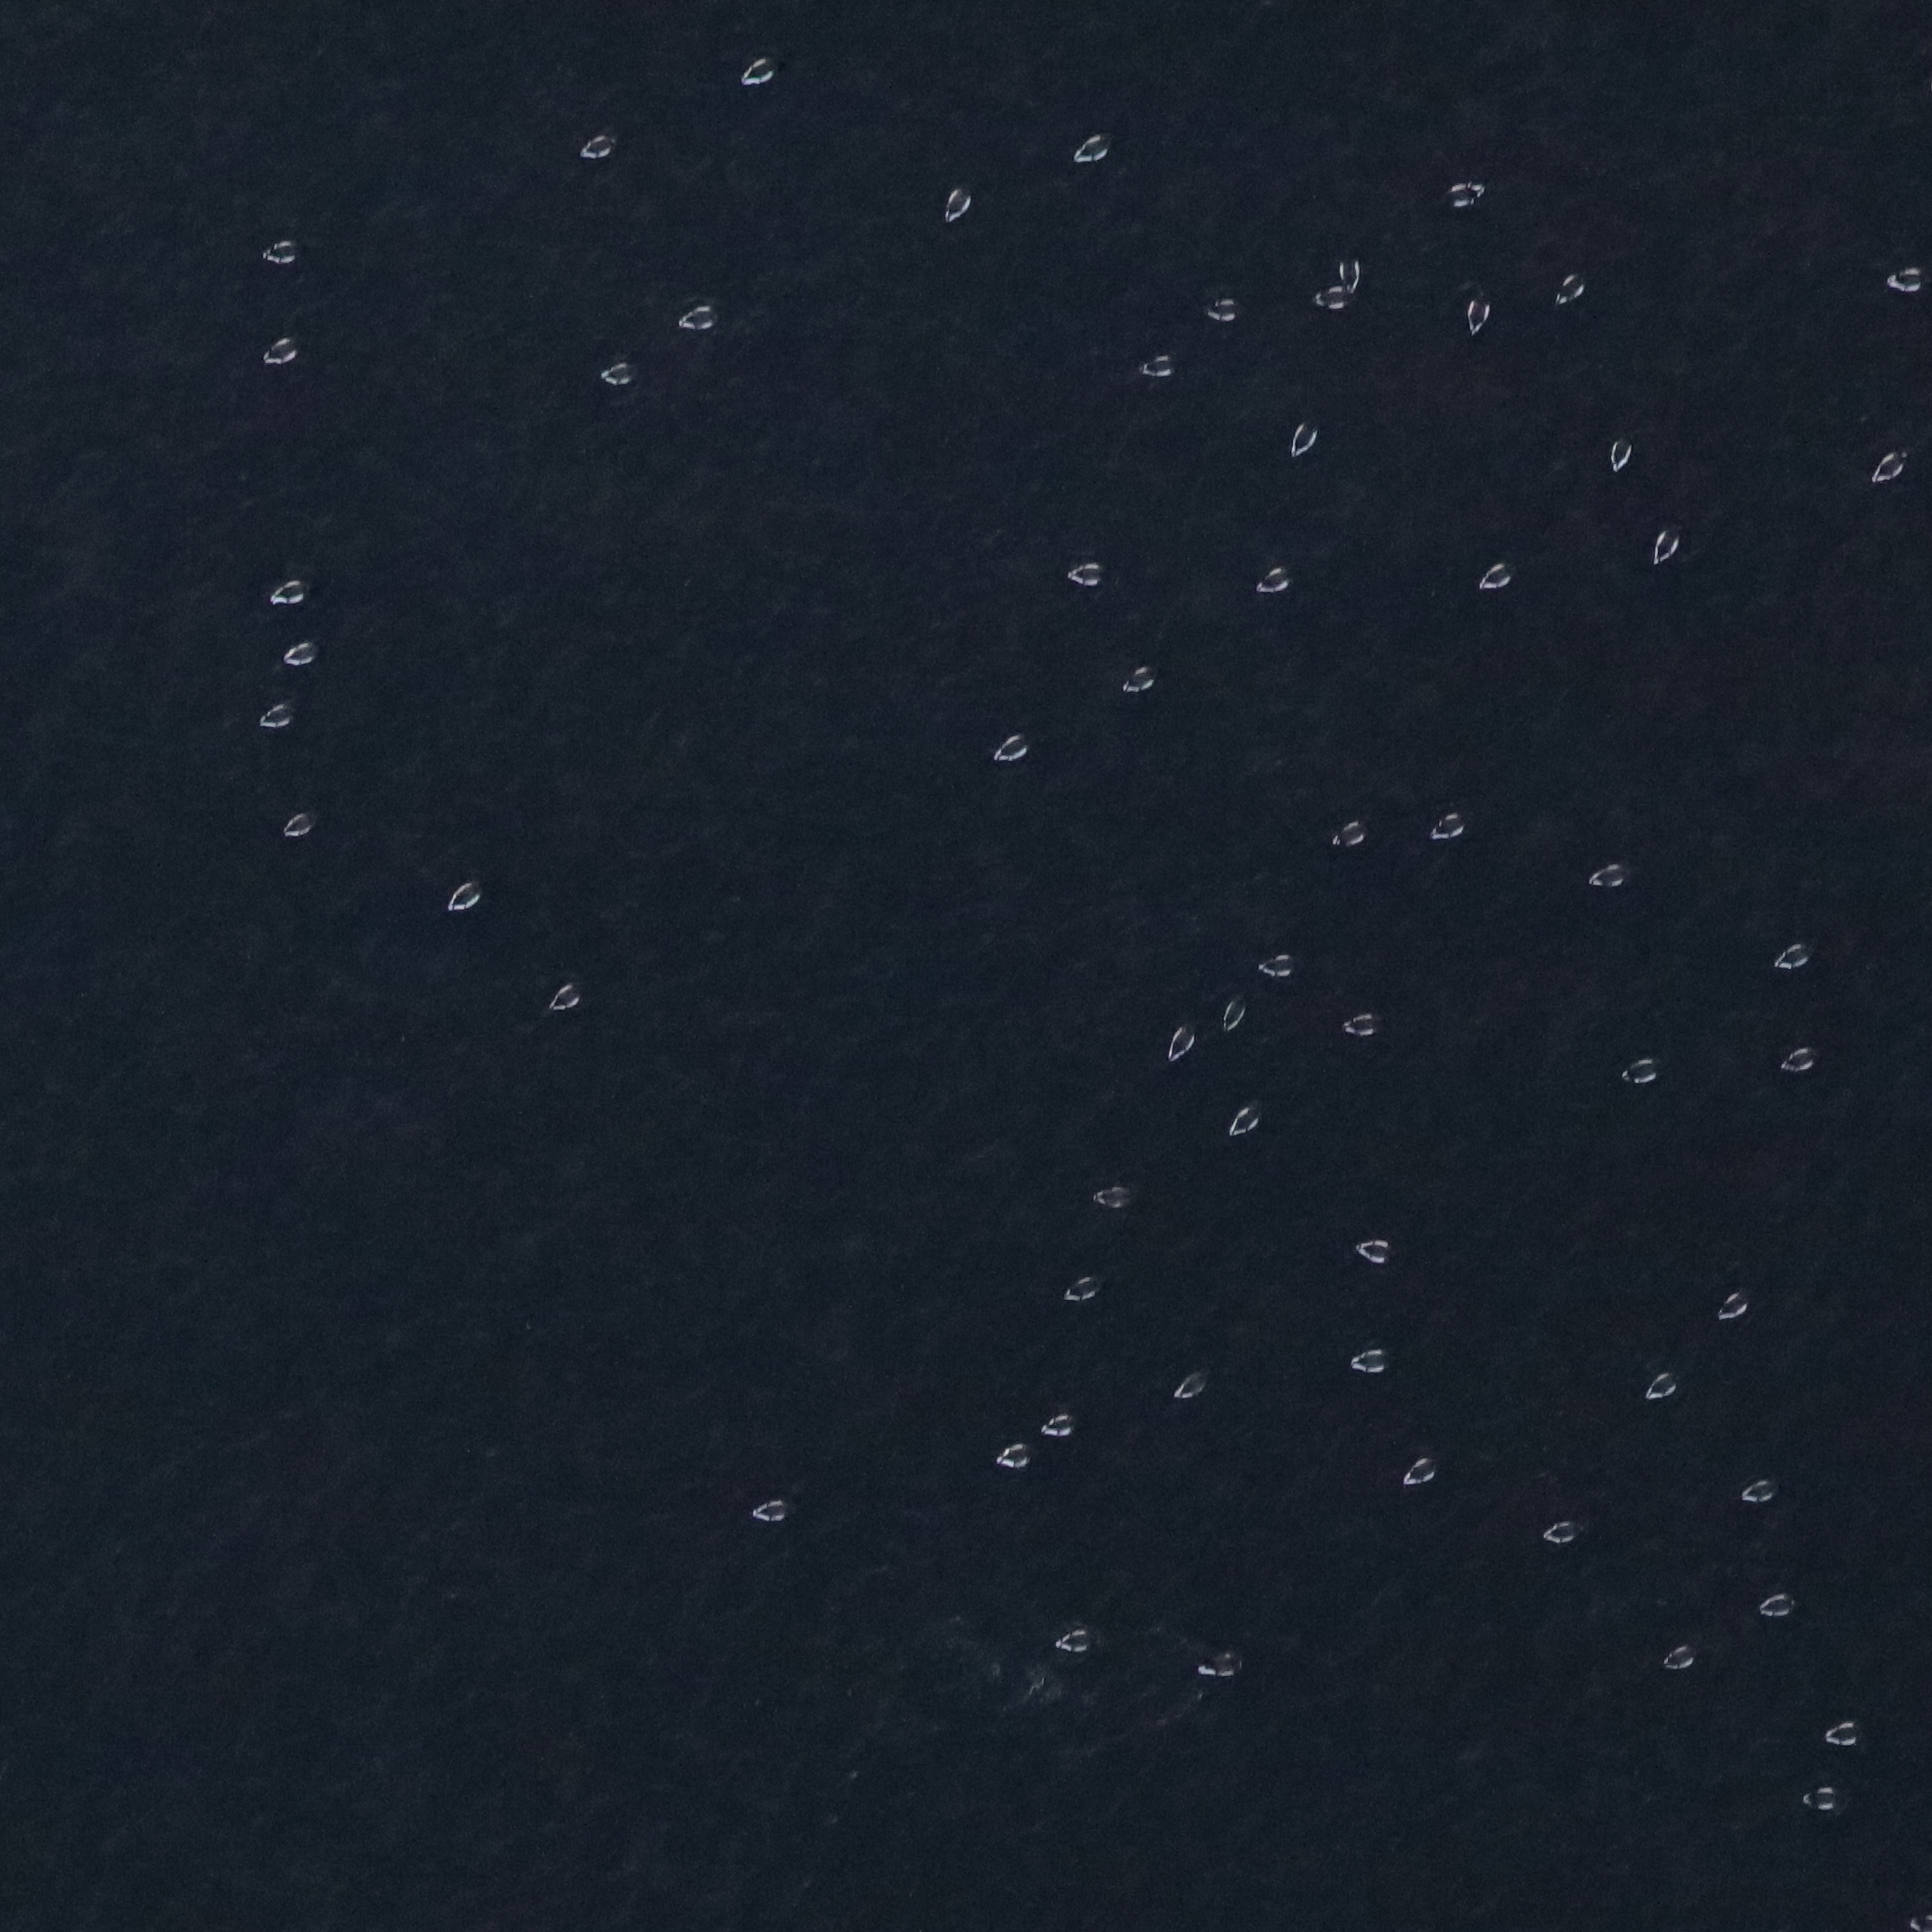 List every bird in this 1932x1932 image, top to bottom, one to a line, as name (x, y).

brant (761, 72)
brant (599, 146)
brant (1093, 148)
brant (1463, 195)
brant (957, 203)
brant (283, 252)
brant (1349, 272)
brant (1909, 279)
brant (1569, 287)
brant (1334, 301)
brant (1223, 310)
brant (1477, 312)
brant (700, 317)
brant (283, 349)
brant (1158, 366)
brant (619, 373)
brant (1304, 437)
brant (1622, 451)
brant (1889, 466)
brant (1665, 544)
brant (1088, 574)
brant (1497, 576)
brant (1275, 580)
brant (291, 592)
brant (303, 653)
brant (1141, 678)
brant (278, 715)
brant (1013, 748)
brant (301, 825)
brant (1448, 825)
brant (1350, 833)
brant (1609, 876)
brant (465, 894)
brant (1796, 955)
brant (1277, 966)
brant (564, 996)
brant (1233, 1011)
brant (1362, 1024)
brant (1181, 1041)
brant (1799, 1060)
brant (1642, 1071)
brant (1244, 1120)
brant (1115, 1196)
brant (1376, 1252)
brant (1083, 1288)
brant (1733, 1305)
brant (1372, 1360)
brant (1191, 1385)
brant (1661, 1385)
brant (1060, 1423)
brant (1015, 1457)
brant (1420, 1473)
brant (1760, 1491)
brant (774, 1509)
brant (1562, 1532)
brant (1778, 1605)
brant (1076, 1640)
brant (1680, 1657)
brant (1224, 1664)
brant (1843, 1734)
brant (1823, 1799)
brant (1931, 1926)